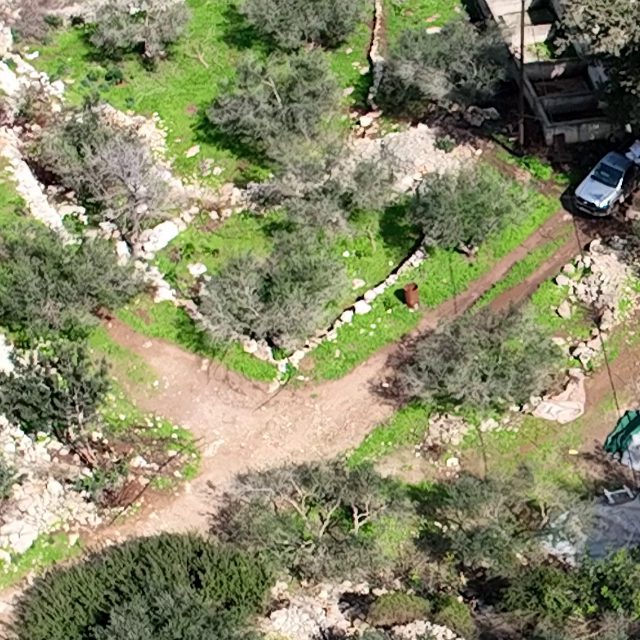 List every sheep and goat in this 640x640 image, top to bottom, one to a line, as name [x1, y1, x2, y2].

None